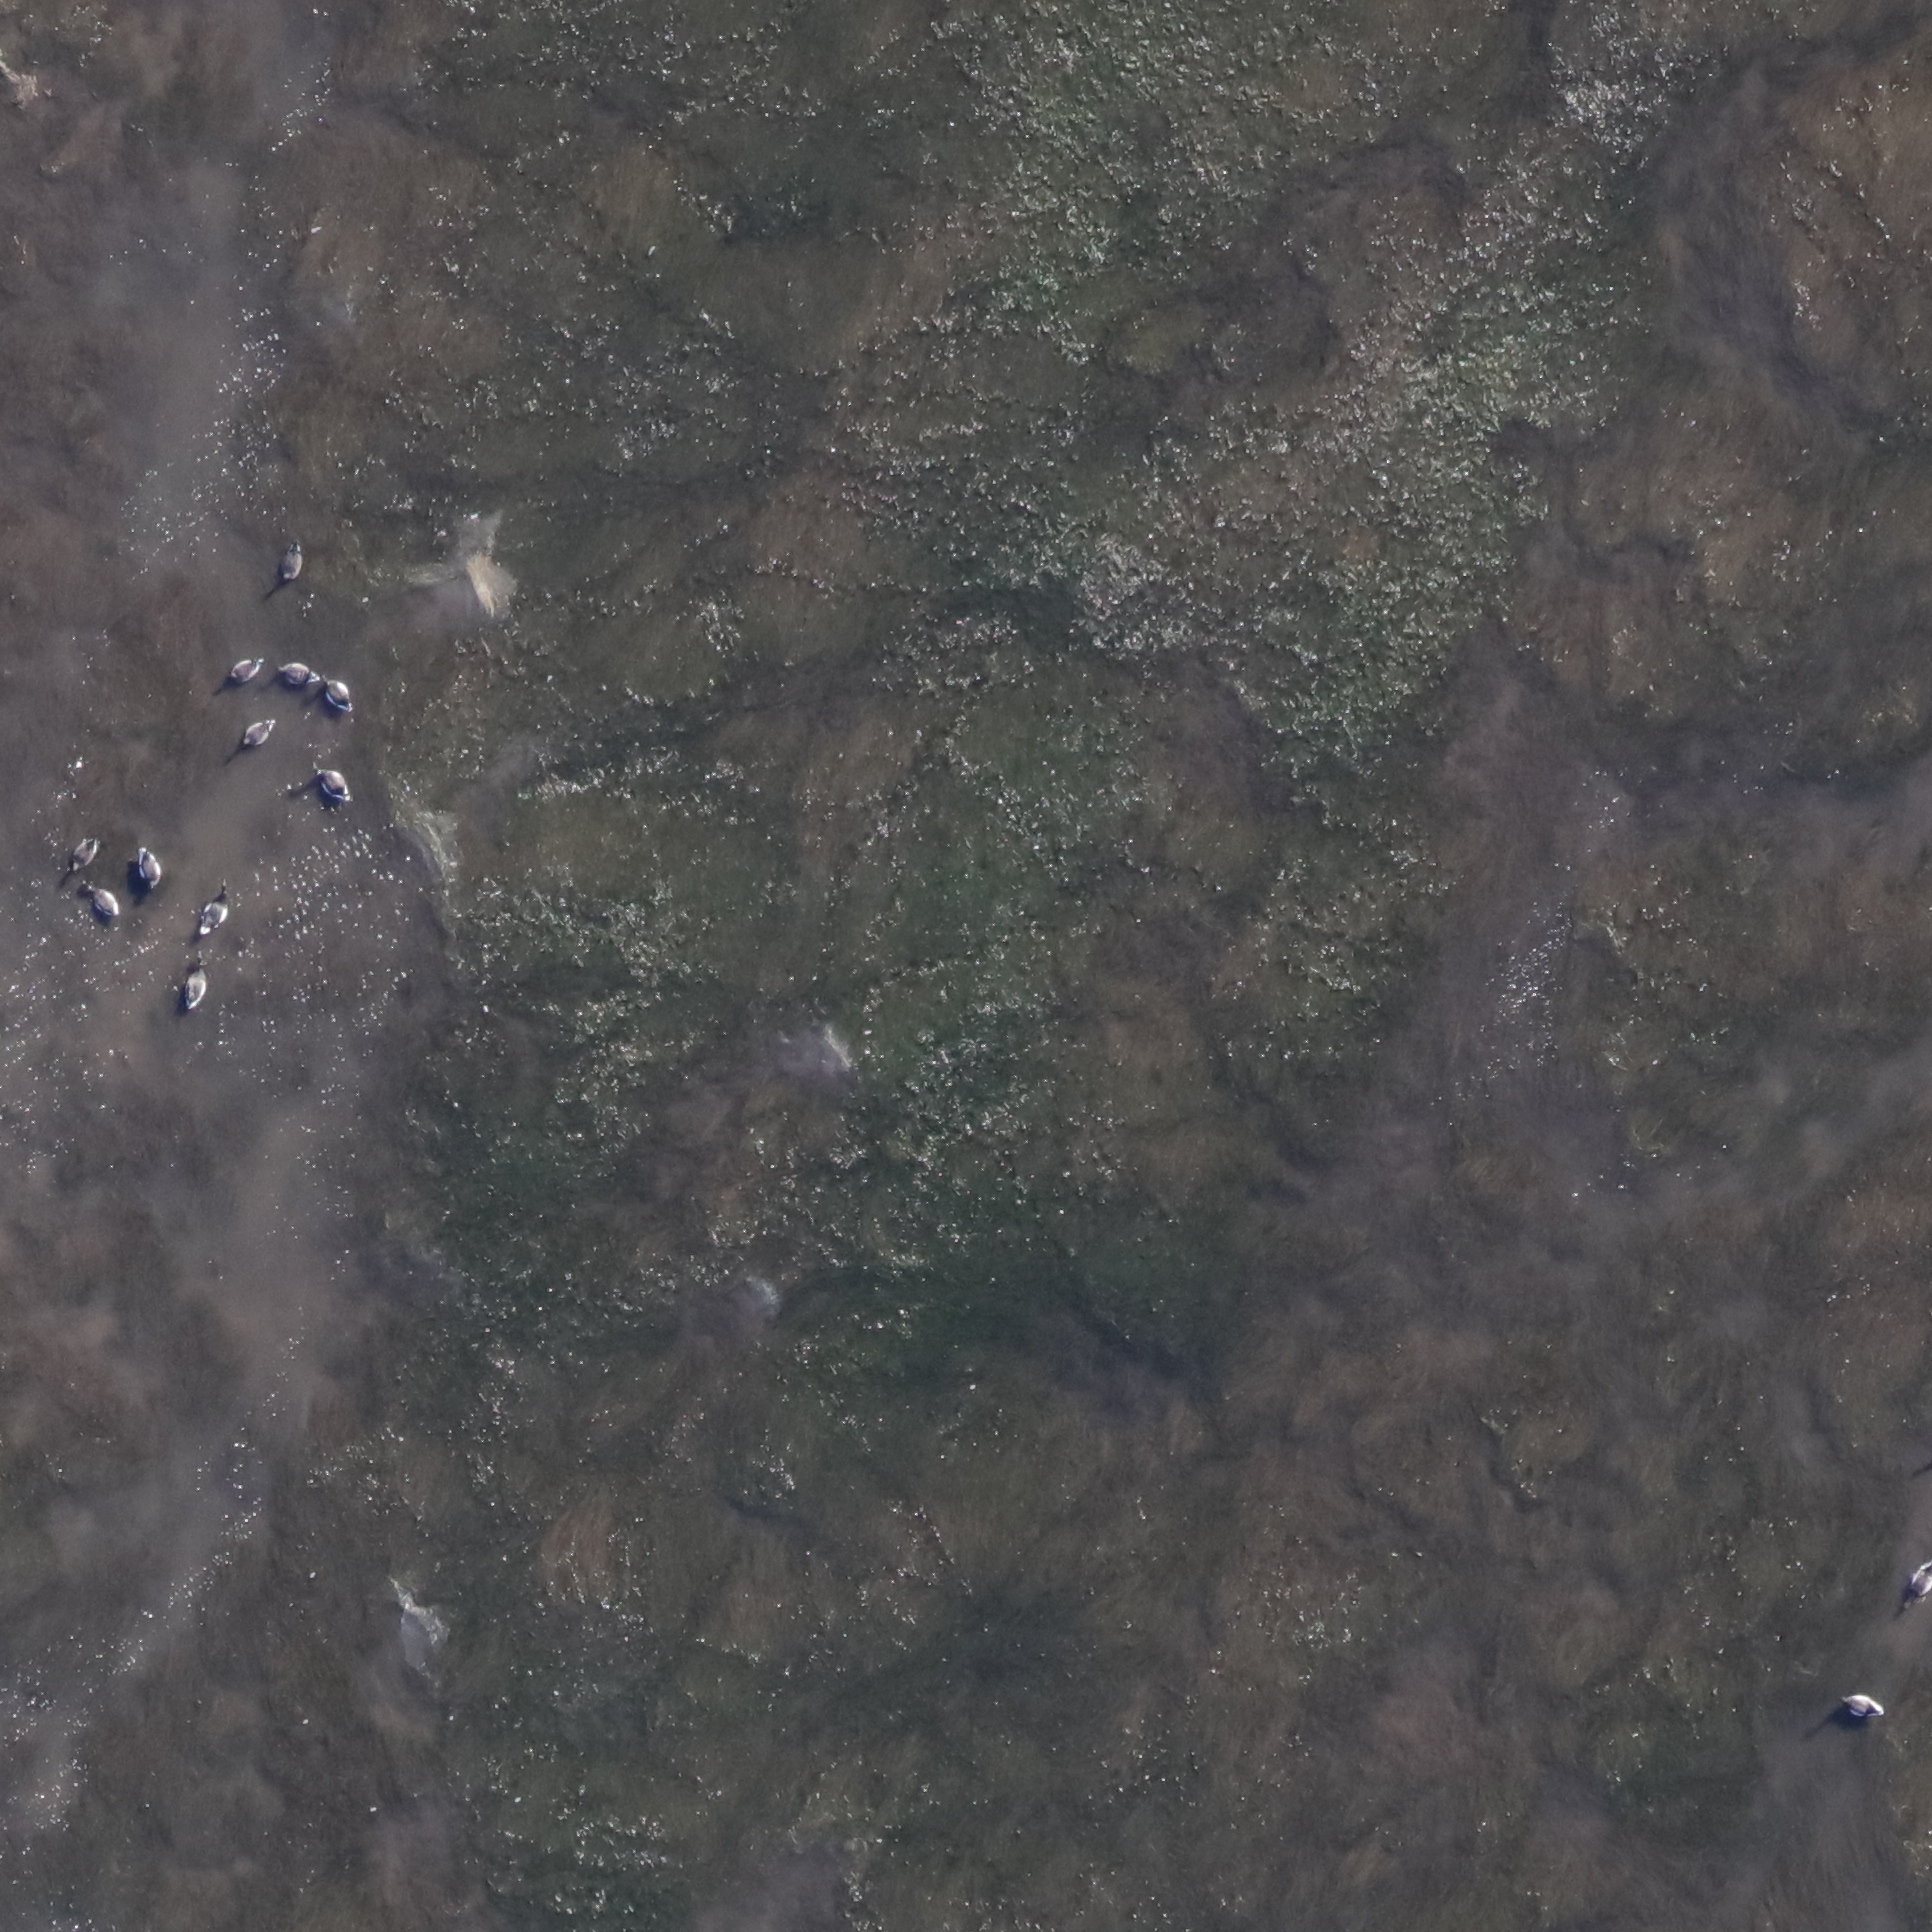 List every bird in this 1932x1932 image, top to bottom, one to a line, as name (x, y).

brant (292, 566)
brant (243, 671)
brant (296, 672)
brant (336, 695)
brant (262, 733)
brant (330, 783)
brant (86, 857)
brant (146, 869)
brant (103, 900)
brant (213, 917)
brant (195, 986)
brant (1922, 1580)
brant (1861, 1703)